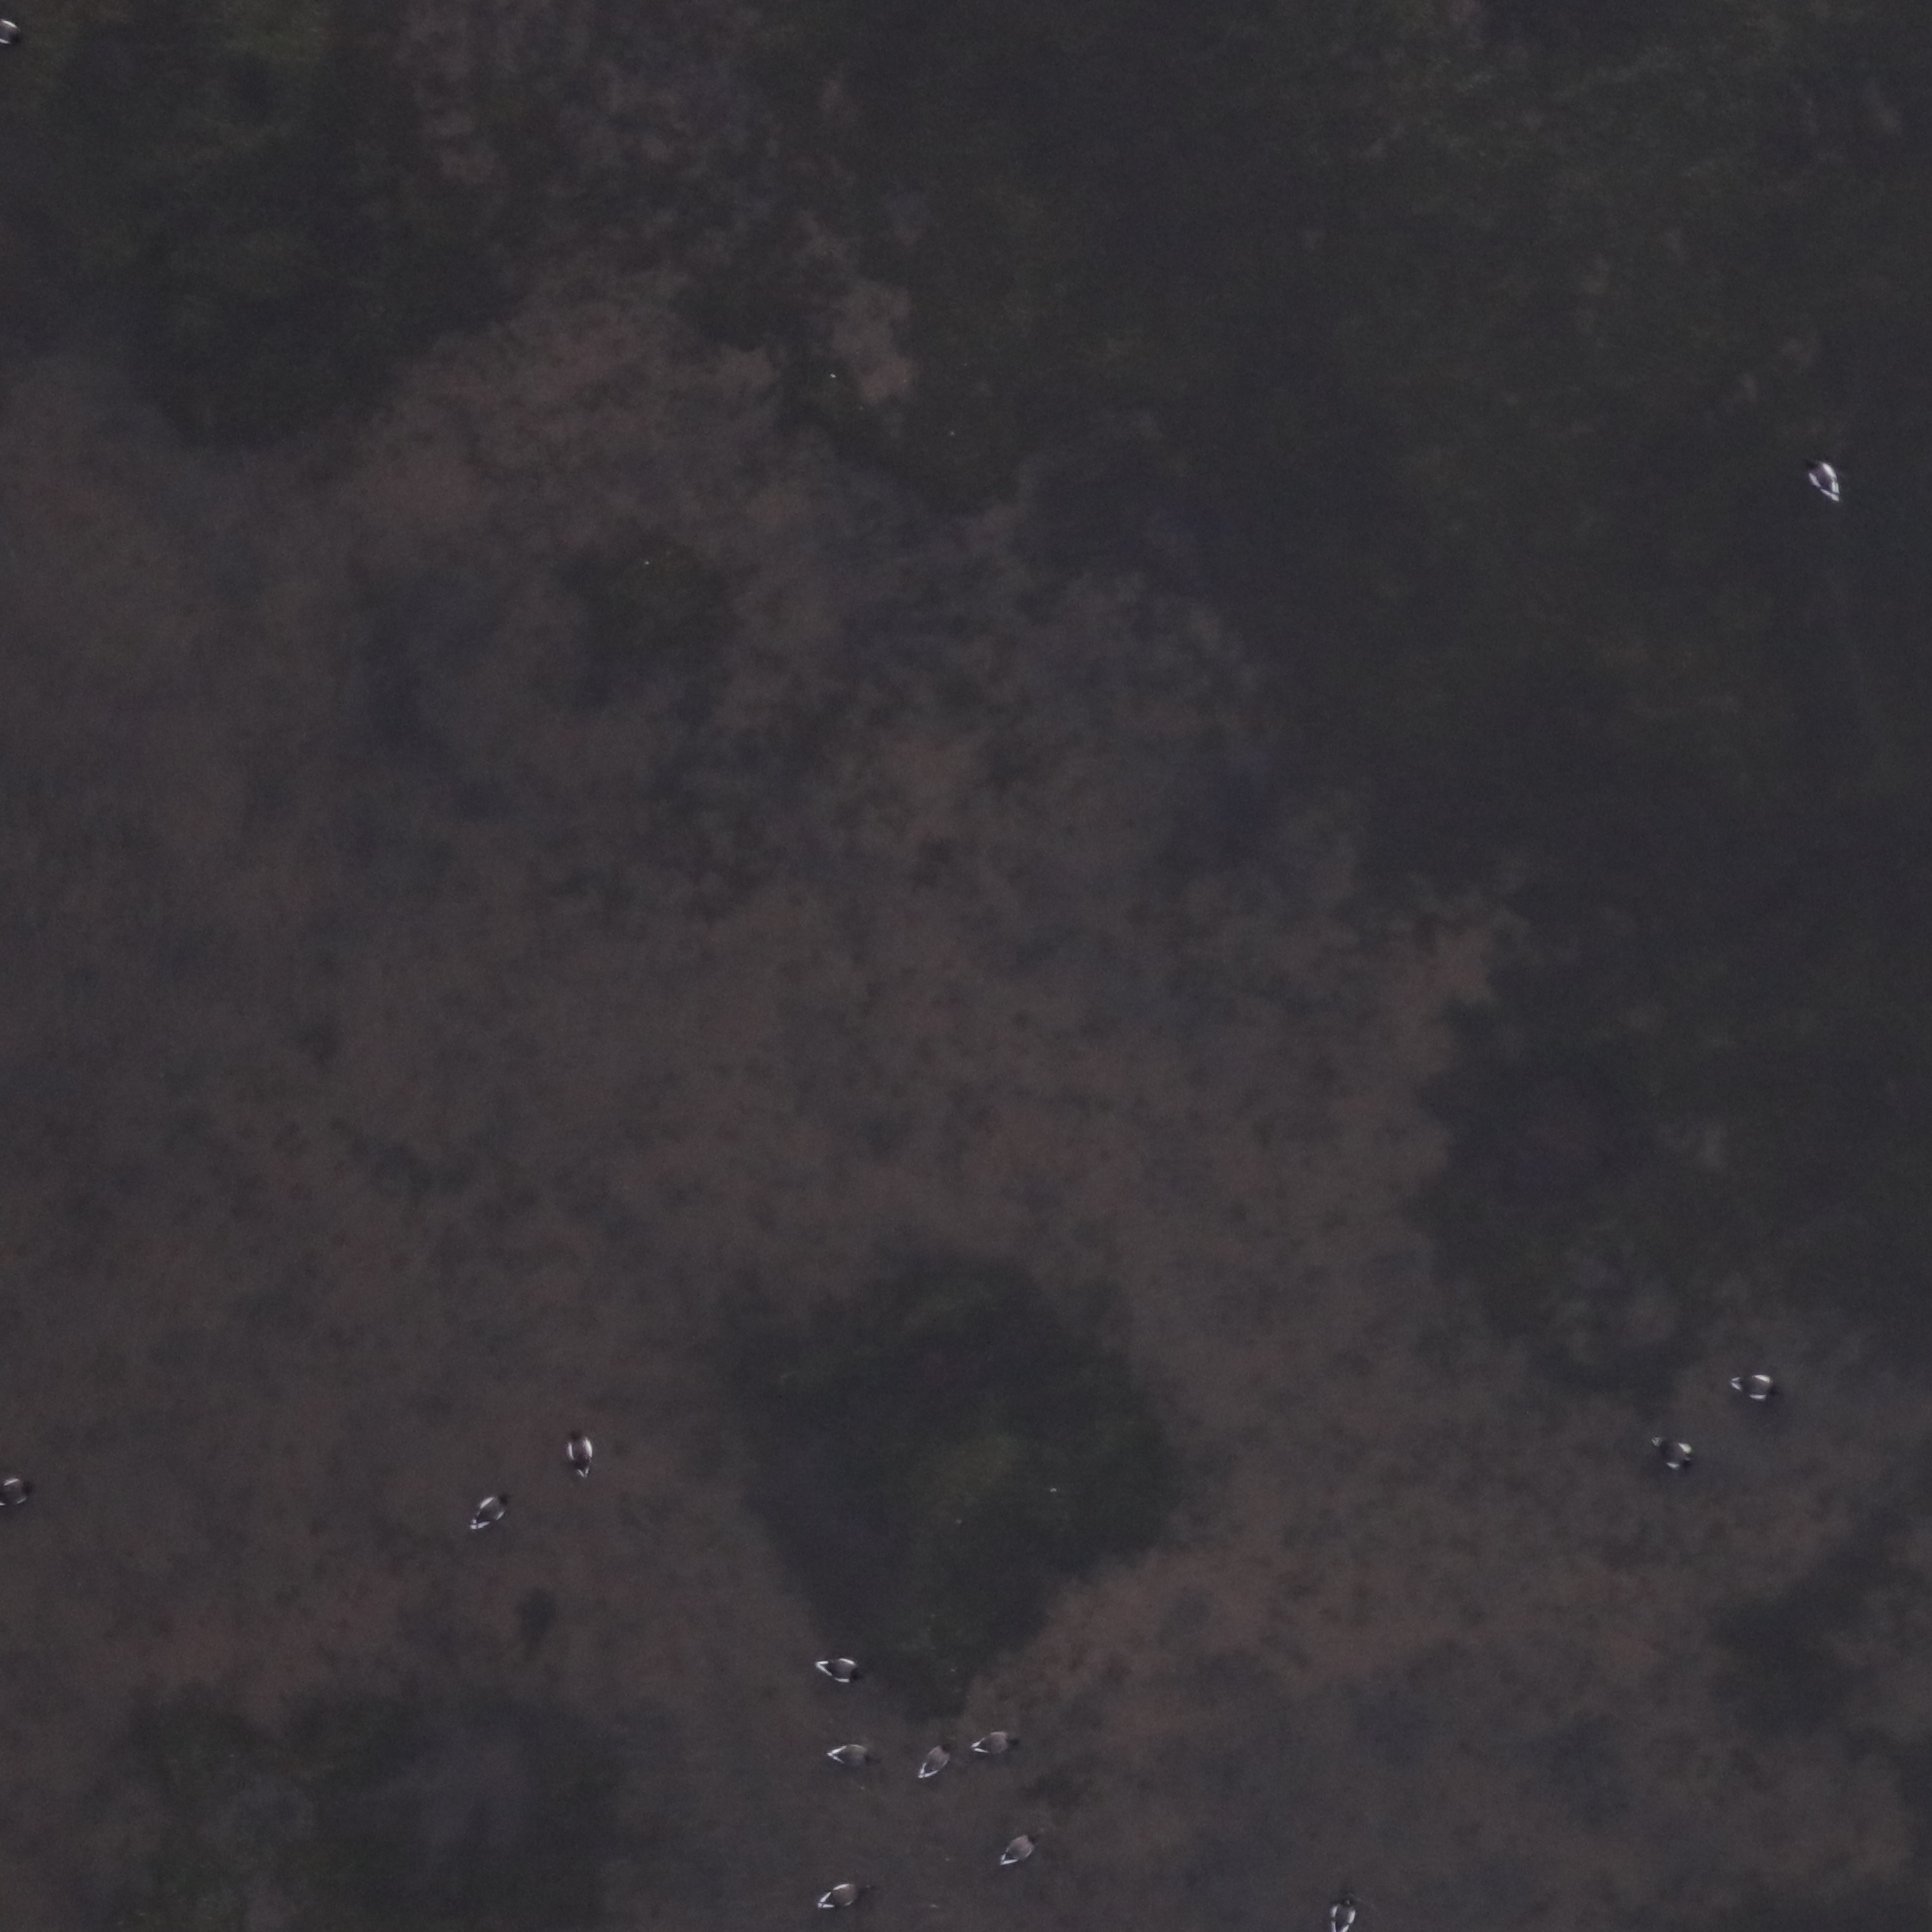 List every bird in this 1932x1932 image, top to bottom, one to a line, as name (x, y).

brant (1830, 476)
brant (1757, 1385)
brant (579, 1453)
brant (1678, 1456)
brant (10, 1491)
brant (490, 1512)
brant (841, 1670)
brant (995, 1743)
brant (854, 1753)
brant (936, 1758)
brant (1022, 1847)
brant (841, 1897)
brant (1344, 1919)